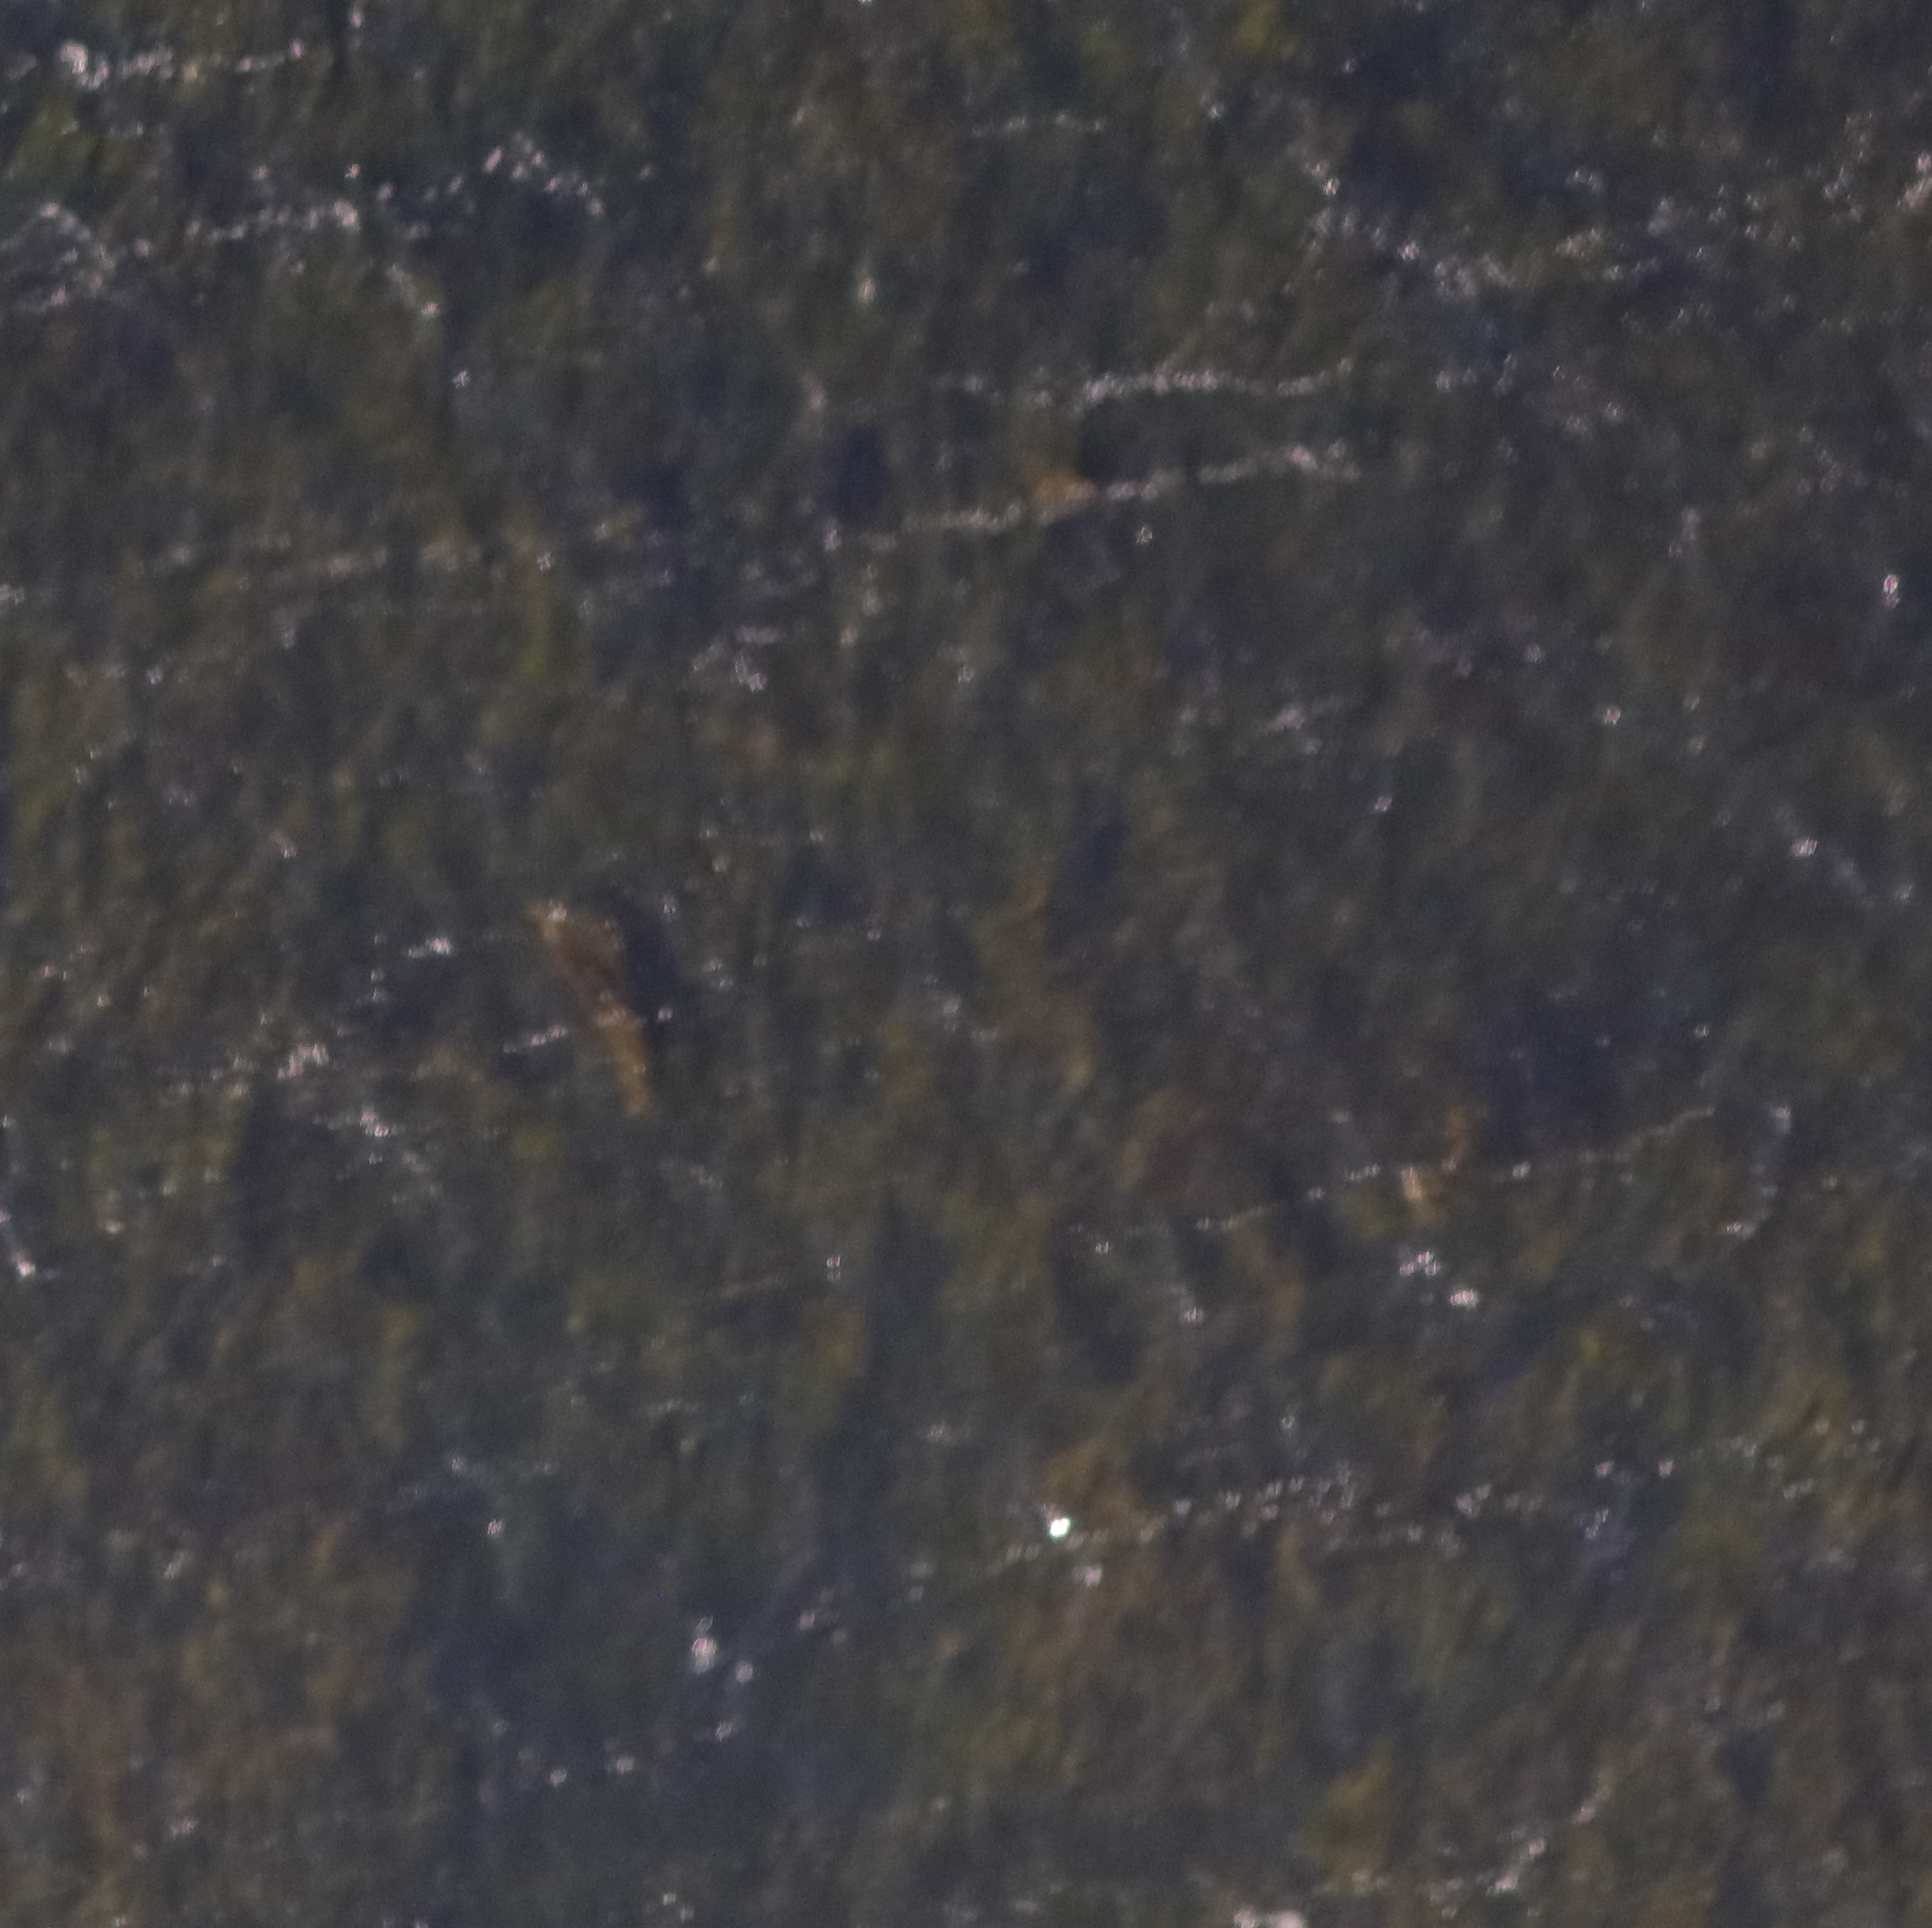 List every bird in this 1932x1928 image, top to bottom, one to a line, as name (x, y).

None